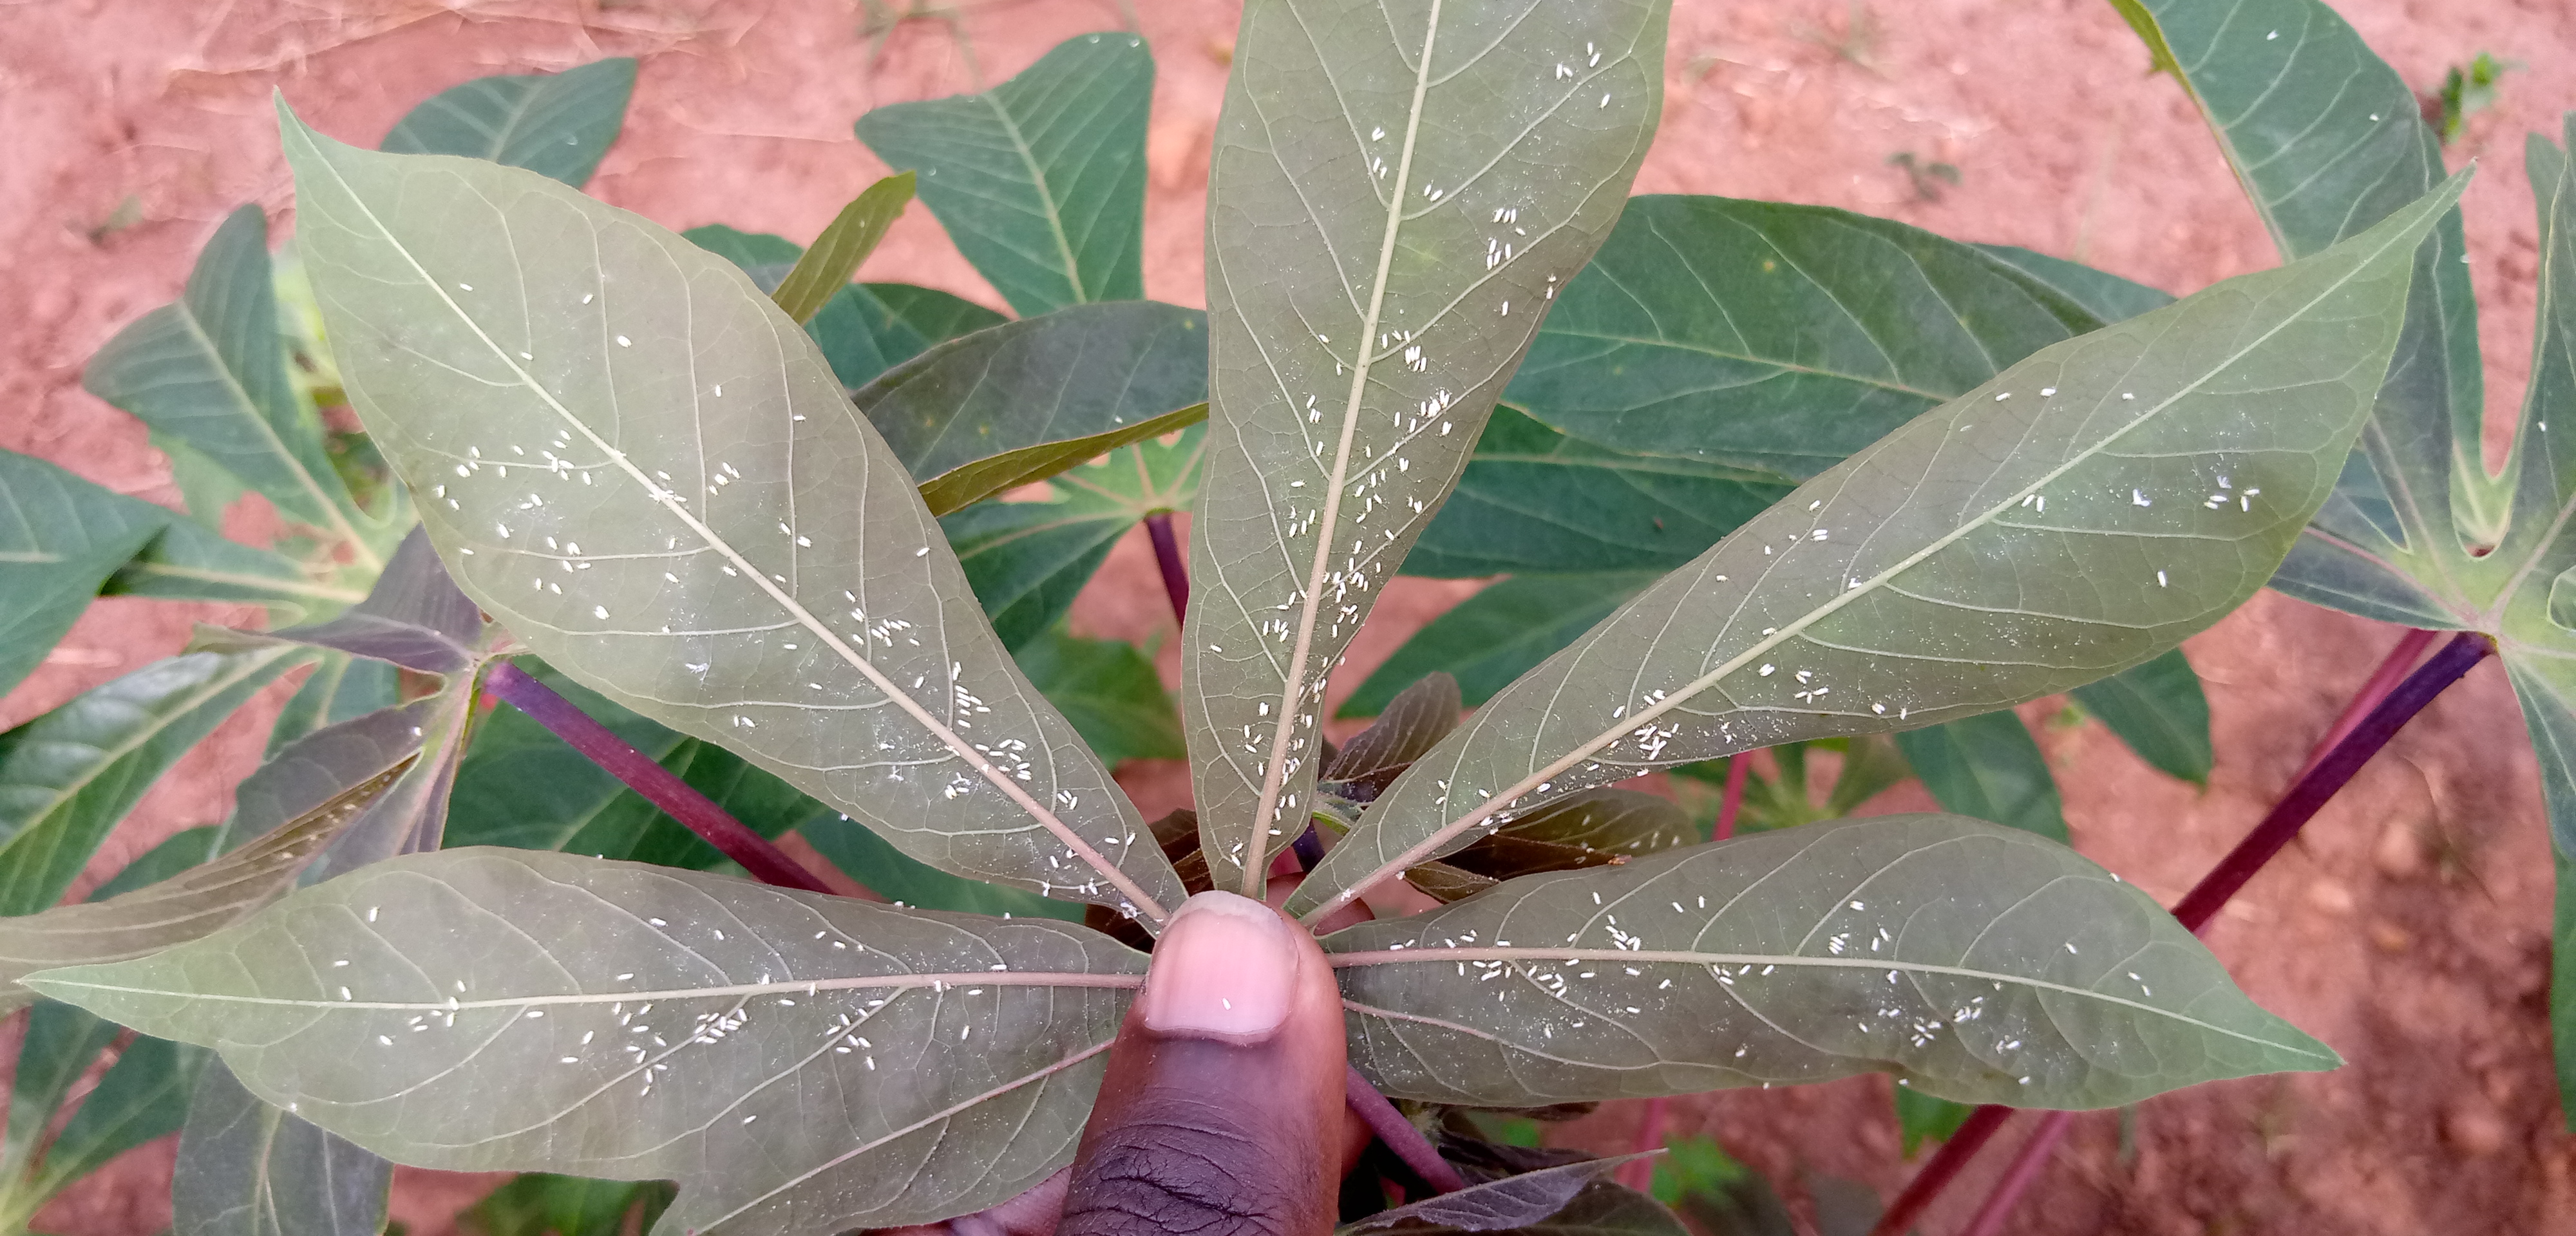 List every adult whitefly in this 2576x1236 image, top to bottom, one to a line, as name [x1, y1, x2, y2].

whitefly [1585, 39, 1595, 55]
whitefly [1585, 45, 1606, 72]
whitefly [1553, 59, 1574, 86]
whitefly [1549, 61, 1575, 81]
whitefly [1598, 90, 1618, 114]
whitefly [1370, 124, 1392, 144]
whitefly [1365, 153, 1395, 185]
whitefly [1376, 164, 1393, 182]
whitefly [1421, 182, 1446, 204]
whitefly [1423, 182, 1447, 207]
whitefly [1492, 204, 1520, 228]
whitefly [1513, 225, 1532, 245]
whitefly [1485, 235, 1499, 252]
whitefly [1502, 241, 1518, 259]
whitefly [1492, 245, 1506, 268]
whitefly [1482, 250, 1496, 275]
whitefly [1548, 272, 1559, 281]
whitefly [459, 278, 475, 294]
whitefly [1546, 285, 1558, 302]
whitefly [580, 291, 598, 308]
whitefly [1500, 298, 1513, 319]
whitefly [1391, 325, 1402, 342]
whitefly [1402, 327, 1418, 347]
whitefly [1317, 329, 1330, 344]
whitefly [1379, 332, 1390, 351]
whitefly [614, 333, 636, 348]
whitefly [1397, 339, 1425, 363]
whitefly [1419, 347, 1434, 371]
whitefly [522, 349, 538, 362]
whitefly [1411, 356, 1432, 379]
whitefly [1331, 357, 1356, 379]
whitefly [714, 382, 728, 398]
whitefly [1438, 385, 1456, 411]
whitefly [2034, 385, 2057, 399]
whitefly [1302, 388, 1321, 413]
whitefly [2122, 390, 2136, 403]
whitefly [1994, 392, 2011, 405]
whitefly [1419, 394, 1430, 418]
whitefly [1426, 394, 1442, 419]
whitefly [1383, 406, 1406, 427]
whitefly [1306, 407, 1327, 428]
whitefly [793, 413, 808, 426]
whitefly [1438, 414, 1453, 440]
whitefly [1404, 416, 1423, 438]
whitefly [556, 427, 576, 442]
whitefly [1312, 437, 1326, 458]
whitefly [553, 438, 567, 453]
whitefly [1363, 441, 1380, 462]
whitefly [465, 442, 486, 464]
whitefly [510, 444, 529, 460]
whitefly [545, 449, 560, 473]
whitefly [1399, 453, 1412, 474]
whitefly [466, 457, 483, 474]
whitefly [558, 457, 577, 474]
whitefly [721, 458, 749, 483]
whitefly [456, 459, 471, 482]
whitefly [1379, 463, 1389, 483]
whitefly [496, 464, 510, 482]
whitefly [1366, 465, 1381, 489]
whitefly [658, 465, 677, 487]
whitefly [712, 468, 738, 489]
whitefly [558, 469, 573, 485]
whitefly [582, 470, 595, 486]
whitefly [2213, 473, 2233, 491]
whitefly [1287, 476, 1309, 495]
whitefly [699, 480, 719, 500]
whitefly [434, 482, 448, 503]
whitefly [1354, 483, 1366, 501]
whitefly [653, 485, 674, 506]
whitefly [2242, 487, 2259, 498]
whitefly [2130, 489, 2152, 510]
whitefly [529, 490, 549, 511]
whitefly [1374, 490, 1385, 507]
whitefly [668, 491, 690, 509]
whitefly [2033, 492, 2046, 516]
whitefly [1405, 493, 1416, 509]
whitefly [2021, 493, 2036, 509]
whitefly [2202, 493, 2233, 516]
whitefly [1364, 494, 1379, 517]
whitefly [1804, 494, 1824, 518]
whitefly [447, 496, 462, 512]
whitefly [2237, 496, 2255, 514]
whitefly [1411, 498, 1426, 516]
whitefly [522, 501, 538, 512]
whitefly [1307, 503, 1318, 525]
whitefly [1354, 510, 1370, 527]
whitefly [1297, 514, 1309, 534]
whitefly [496, 520, 513, 541]
whitefly [1286, 520, 1300, 539]
whitefly [779, 521, 793, 539]
whitefly [1381, 529, 1396, 546]
whitefly [1810, 529, 1832, 545]
whitefly [545, 529, 560, 552]
whitefly [797, 532, 815, 554]
whitefly [662, 534, 678, 555]
whitefly [565, 537, 585, 559]
whitefly [1350, 539, 1363, 556]
whitefly [916, 543, 933, 560]
whitefly [1763, 543, 1774, 556]
whitefly [457, 543, 476, 558]
whitefly [1345, 554, 1359, 574]
whitefly [575, 556, 594, 576]
whitefly [1374, 557, 1386, 575]
whitefly [560, 559, 573, 577]
whitefly [719, 560, 743, 583]
whitefly [662, 568, 682, 587]
whitefly [1314, 568, 1334, 588]
whitefly [1332, 569, 1346, 588]
whitefly [2152, 569, 2171, 592]
whitefly [773, 570, 788, 587]
whitefly [1350, 570, 1374, 595]
whitefly [1358, 570, 1373, 597]
whitefly [1715, 574, 1732, 587]
whitefly [532, 574, 545, 594]
whitefly [1339, 575, 1354, 598]
whitefly [1846, 576, 1873, 592]
whitefly [547, 577, 567, 601]
whitefly [845, 587, 857, 604]
whitefly [1284, 587, 1302, 608]
whitefly [1333, 592, 1346, 608]
whitefly [1274, 596, 1294, 617]
whitefly [593, 600, 609, 626]
whitefly [1343, 604, 1355, 615]
whitefly [851, 606, 867, 626]
whitefly [1352, 608, 1363, 626]
whitefly [1270, 612, 1286, 639]
whitefly [1336, 613, 1345, 627]
whitefly [891, 613, 909, 632]
whitefly [877, 615, 893, 638]
whitefly [1260, 616, 1273, 642]
whitefly [1276, 622, 1291, 644]
whitefly [1327, 622, 1339, 644]
whitefly [868, 623, 895, 650]
whitefly [1760, 626, 1783, 640]
whitefly [851, 629, 866, 648]
whitefly [907, 630, 922, 650]
whitefly [782, 640, 798, 655]
whitefly [1209, 643, 1220, 653]
whitefly [1316, 655, 1329, 666]
whitefly [1339, 657, 1346, 669]
whitefly [950, 659, 963, 682]
whitefly [1758, 664, 1776, 681]
whitefly [1794, 668, 1820, 688]
whitefly [911, 673, 922, 691]
whitefly [1315, 673, 1330, 689]
whitefly [1307, 675, 1322, 693]
whitefly [1812, 680, 1831, 697]
whitefly [951, 681, 972, 711]
whitefly [804, 682, 825, 696]
whitefly [1296, 682, 1305, 699]
whitefly [1653, 684, 1668, 702]
whitefly [1806, 686, 1818, 706]
whitefly [1796, 688, 1815, 706]
whitefly [1640, 691, 1658, 710]
whitefly [1309, 692, 1324, 706]
whitefly [971, 693, 987, 709]
whitefly [1866, 699, 1886, 716]
whitefly [974, 700, 993, 720]
whitefly [1256, 700, 1271, 719]
whitefly [1607, 703, 1629, 719]
whitefly [955, 706, 981, 719]
whitefly [1897, 706, 1912, 718]
whitefly [1296, 710, 1319, 732]
whitefly [730, 712, 743, 731]
whitefly [743, 715, 757, 732]
whitefly [957, 716, 978, 733]
whitefly [1240, 719, 1256, 742]
whitefly [1669, 720, 1681, 736]
whitefly [1288, 723, 1298, 737]
whitefly [1656, 723, 1672, 741]
whitefly [1632, 724, 1649, 735]
whitefly [1645, 724, 1658, 735]
whitefly [1252, 731, 1271, 747]
whitefly [1648, 731, 1668, 758]
whitefly [1636, 731, 1653, 740]
whitefly [994, 733, 1015, 748]
whitefly [1009, 734, 1028, 751]
whitefly [1290, 738, 1312, 754]
whitefly [972, 738, 993, 755]
whitefly [1606, 738, 1620, 751]
whitefly [1638, 738, 1656, 754]
whitefly [881, 739, 895, 752]
whitefly [1242, 742, 1261, 755]
whitefly [988, 745, 1009, 766]
whitefly [1007, 749, 1022, 766]
whitefly [1287, 755, 1305, 774]
whitefly [1277, 756, 1292, 776]
whitefly [1255, 758, 1267, 778]
whitefly [1016, 760, 1032, 772]
whitefly [1587, 760, 1607, 774]
whitefly [999, 762, 1011, 778]
whitefly [1016, 765, 1037, 785]
whitefly [1634, 765, 1653, 778]
whitefly [952, 767, 979, 786]
whitefly [1280, 772, 1291, 789]
whitefly [1434, 778, 1449, 791]
whitefly [1537, 782, 1555, 793]
whitefly [956, 783, 977, 803]
whitefly [942, 783, 962, 803]
whitefly [1059, 787, 1083, 813]
whitefly [1473, 789, 1492, 805]
whitefly [1056, 790, 1075, 807]
whitefly [1285, 791, 1300, 812]
whitefly [1508, 794, 1522, 810]
whitefly [1276, 794, 1289, 810]
whitefly [1432, 796, 1450, 809]
whitefly [1273, 806, 1289, 828]
whitefly [1499, 815, 1511, 825]
whitefly [1477, 816, 1493, 827]
whitefly [1267, 826, 1286, 841]
whitefly [1123, 830, 1138, 850]
whitefly [1103, 834, 1122, 854]
whitefly [1230, 835, 1244, 854]
whitefly [1065, 842, 1080, 862]
whitefly [1230, 850, 1241, 870]
whitefly [1049, 852, 1061, 877]
whitefly [2108, 870, 2119, 883]
whitefly [1084, 876, 1101, 901]
whitefly [1043, 879, 1051, 899]
whitefly [1075, 881, 1089, 899]
whitefly [1339, 886, 1356, 901]
whitefly [1584, 889, 1604, 905]
whitefly [1694, 891, 1708, 911]
whitefly [359, 895, 390, 929]
whitefly [1847, 896, 1866, 915]
whitefly [1668, 899, 1688, 919]
whitefly [1120, 902, 1137, 922]
whitefly [650, 911, 672, 930]
whitefly [1605, 913, 1618, 926]
whitefly [811, 922, 828, 942]
whitefly [1605, 922, 1618, 935]
whitefly [1877, 923, 1893, 943]
whitefly [1613, 925, 1631, 942]
whitefly [711, 926, 729, 946]
whitefly [1610, 926, 1631, 944]
whitefly [1459, 928, 1477, 946]
whitefly [1563, 929, 1580, 942]
whitefly [1457, 930, 1479, 944]
whitefly [1825, 931, 1849, 955]
whitefly [1627, 932, 1643, 953]
whitefly [1820, 932, 1853, 958]
whitefly [1402, 934, 1415, 952]
whitefly [1867, 934, 1882, 957]
whitefly [1441, 935, 1459, 953]
whitefly [2063, 936, 2079, 959]
whitefly [1614, 937, 1628, 959]
whitefly [832, 938, 850, 959]
whitefly [1496, 938, 1515, 952]
whitefly [1390, 942, 1405, 958]
whitefly [1564, 954, 1580, 968]
whitefly [331, 956, 351, 969]
whitefly [986, 956, 1016, 975]
whitefly [1472, 956, 1489, 969]
whitefly [1488, 957, 1502, 971]
whitefly [1455, 959, 1470, 975]
whitefly [1528, 962, 1542, 978]
whitefly [1738, 962, 1754, 978]
whitefly [1760, 962, 1777, 978]
whitefly [1712, 962, 1734, 986]
whitefly [1503, 964, 1513, 979]
whitefly [1625, 964, 1640, 979]
whitefly [1577, 966, 1598, 986]
whitefly [616, 967, 638, 985]
whitefly [1538, 968, 1552, 984]
whitefly [1886, 968, 1902, 985]
whitefly [2124, 969, 2142, 986]
whitefly [1477, 969, 1502, 982]
whitefly [759, 970, 771, 989]
whitefly [1546, 972, 1566, 989]
whitefly [1656, 973, 1674, 993]
whitefly [454, 975, 469, 999]
whitefly [929, 977, 949, 997]
whitefly [1989, 978, 2005, 994]
whitefly [807, 979, 820, 1000]
whitefly [2136, 982, 2153, 1000]
whitefly [965, 984, 987, 1000]
whitefly [1546, 984, 1569, 1002]
whitefly [338, 984, 353, 1005]
whitefly [1497, 988, 1509, 1005]
whitefly [1969, 991, 1985, 1004]
whitefly [447, 995, 462, 1013]
whitefly [778, 995, 797, 1012]
whitefly [867, 995, 885, 1011]
whitefly [639, 997, 659, 1018]
whitefly [610, 997, 627, 1013]
whitefly [1970, 1002, 1983, 1022]
whitefly [1625, 1002, 1638, 1016]
whitefly [854, 1004, 874, 1021]
whitefly [1875, 1004, 1900, 1021]
whitefly [429, 1005, 443, 1019]
whitefly [735, 1006, 755, 1026]
whitefly [528, 1007, 546, 1022]
whitefly [706, 1007, 721, 1024]
whitefly [442, 1009, 459, 1031]
whitefly [618, 1009, 640, 1028]
whitefly [837, 1009, 855, 1027]
whitefly [405, 1011, 428, 1036]
whitefly [694, 1011, 710, 1028]
whitefly [718, 1012, 730, 1033]
whitefly [408, 1014, 429, 1036]
whitefly [724, 1014, 743, 1036]
whitefly [1926, 1016, 1942, 1031]
whitefly [625, 1018, 648, 1035]
whitefly [1571, 1018, 1586, 1031]
whitefly [824, 1020, 843, 1036]
whitefly [690, 1021, 708, 1044]
whitefly [957, 1021, 976, 1046]
whitefly [1914, 1021, 1927, 1035]
whitefly [1855, 1022, 1871, 1035]
whitefly [1542, 1022, 1555, 1038]
whitefly [841, 1023, 862, 1052]
whitefly [708, 1025, 728, 1044]
whitefly [581, 1026, 596, 1048]
whitefly [1922, 1028, 1942, 1049]
whitefly [375, 1031, 402, 1056]
whitefly [654, 1032, 670, 1049]
whitefly [694, 1033, 717, 1053]
whitefly [858, 1033, 874, 1049]
whitefly [1908, 1034, 1926, 1052]
whitefly [2002, 1034, 2022, 1053]
whitefly [833, 1038, 851, 1057]
whitefly [621, 1039, 644, 1053]
whitefly [1732, 1045, 1748, 1061]
whitefly [632, 1047, 651, 1065]
whitefly [866, 1051, 881, 1072]
whitefly [557, 1052, 584, 1069]
whitefly [653, 1059, 668, 1075]
whitefly [641, 1062, 656, 1087]
whitefly [2016, 1075, 2031, 1091]
whitefly [639, 1085, 653, 1100]
whitefly [737, 1109, 761, 1127]